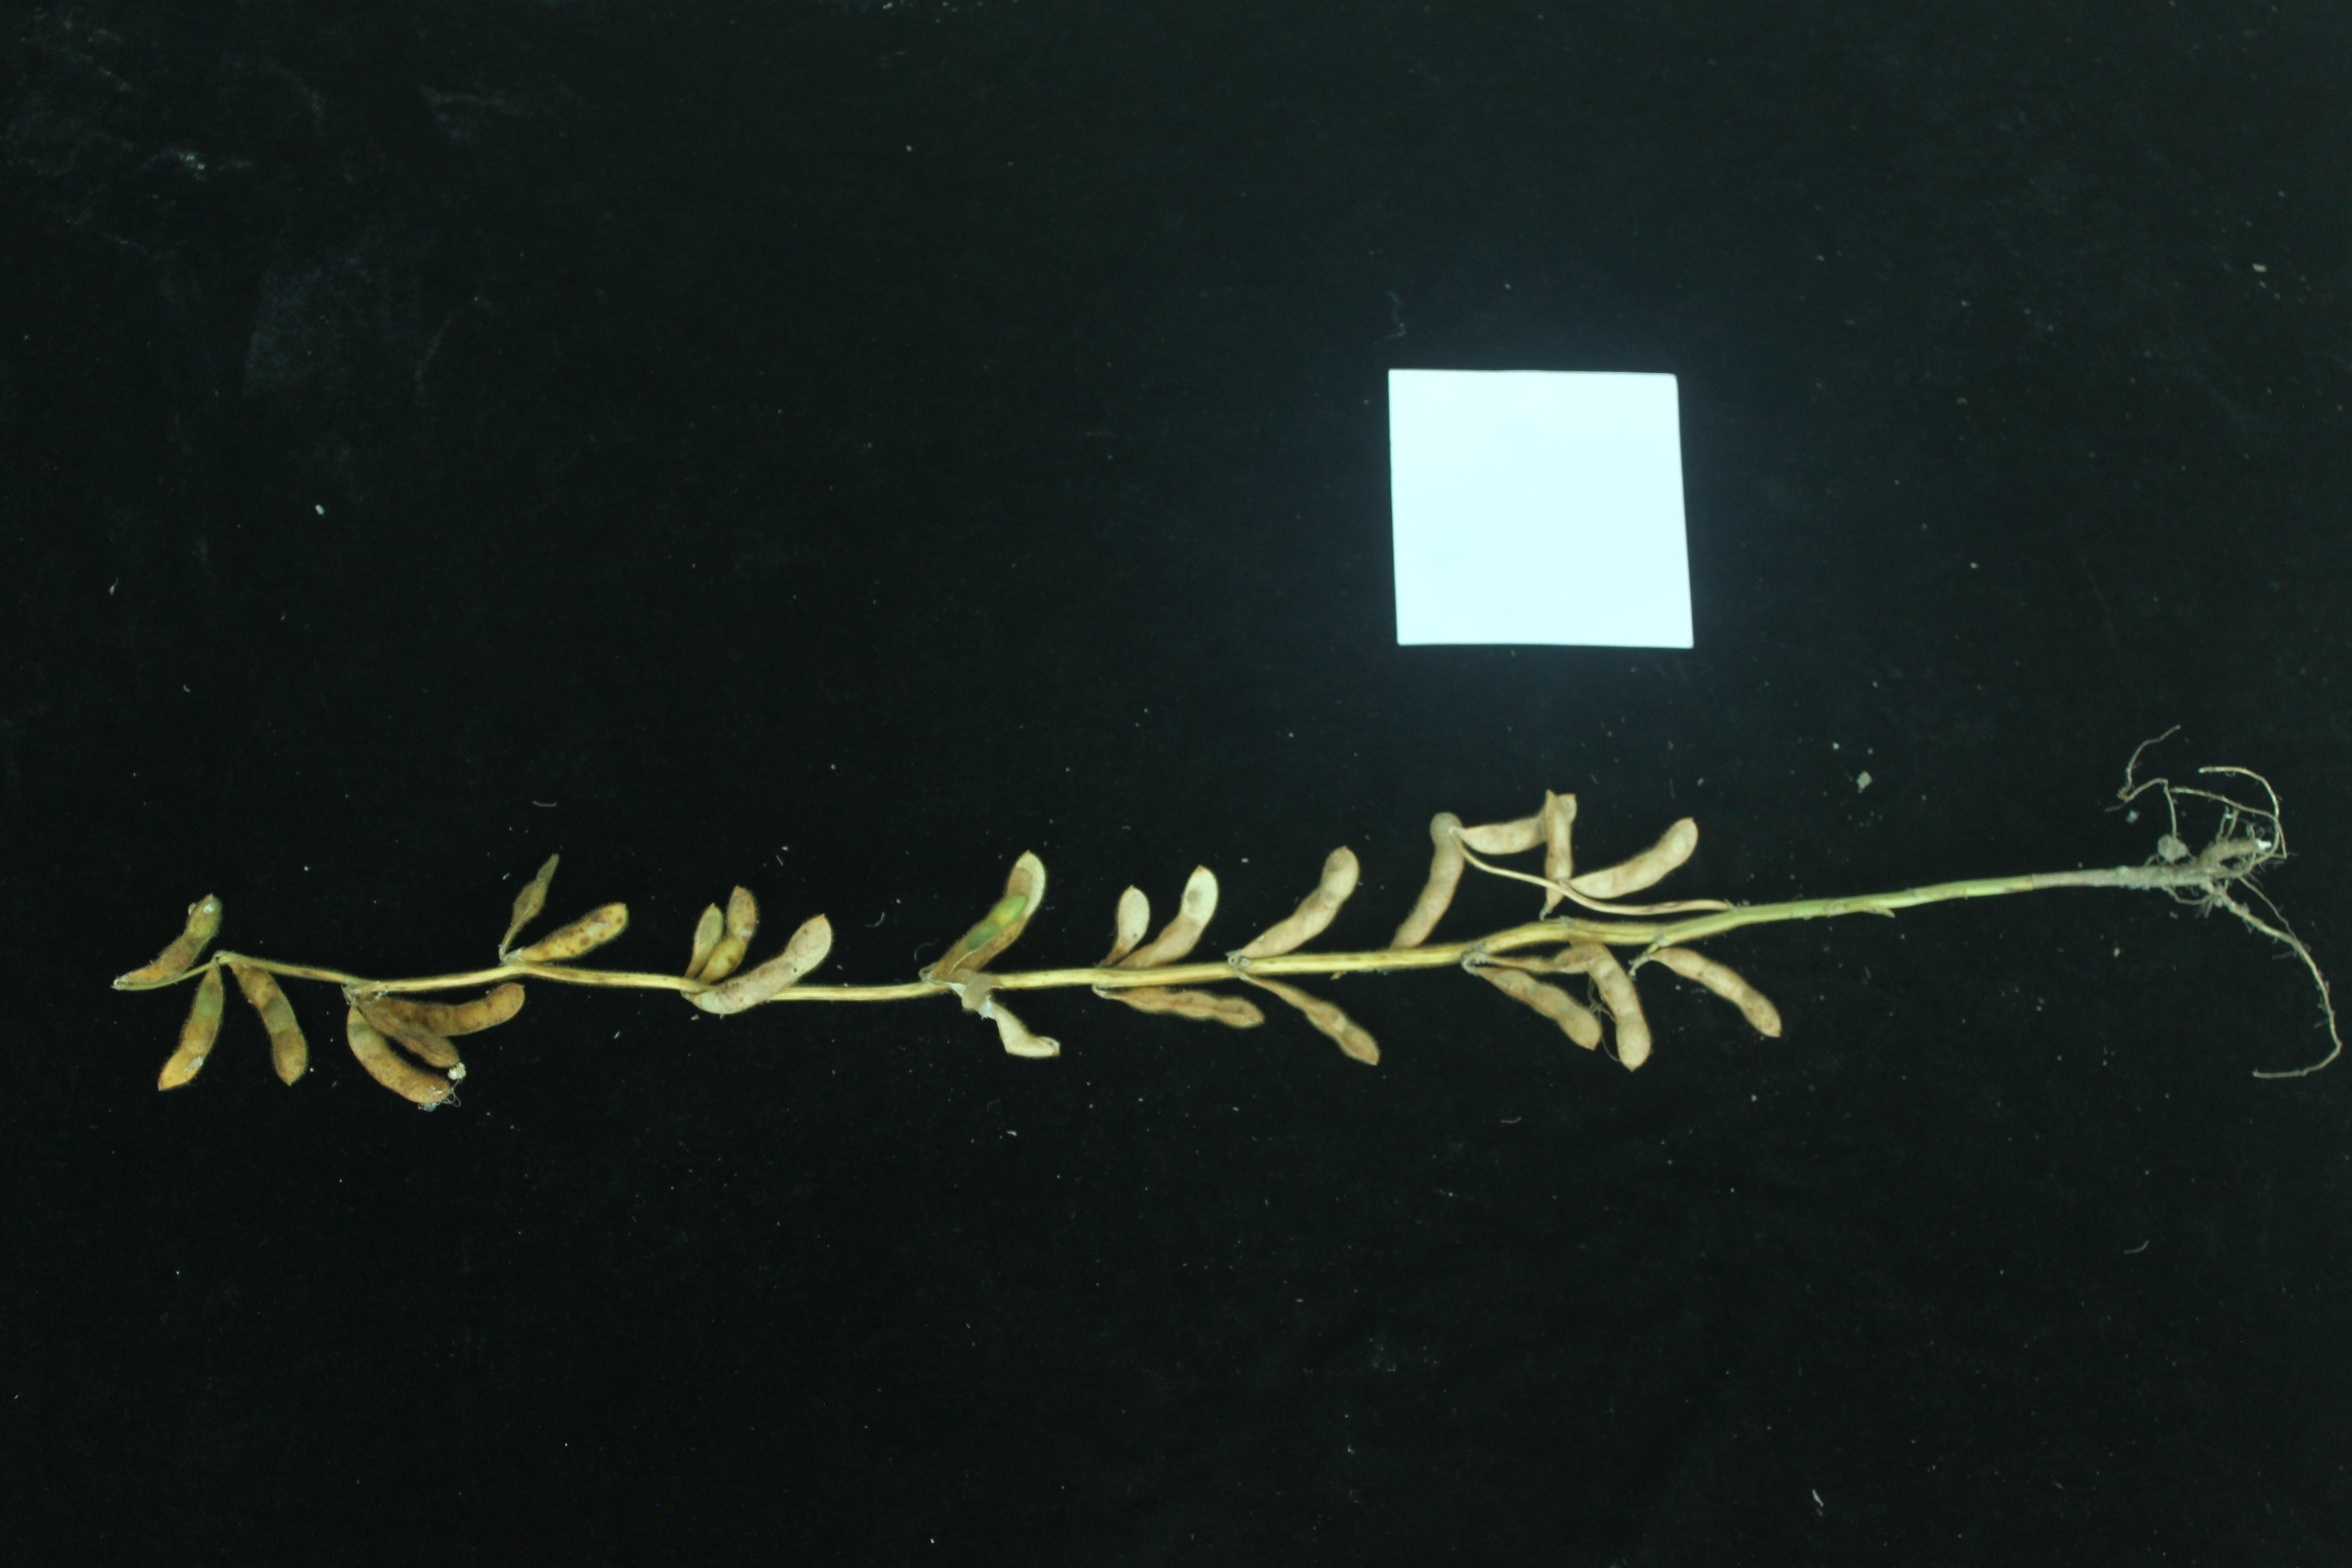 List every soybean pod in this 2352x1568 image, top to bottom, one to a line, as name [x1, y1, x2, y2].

soybean pod [1545, 791, 1571, 909]
soybean pod [1452, 794, 1576, 853]
soybean pod [1390, 813, 1463, 949]
soybean pod [1569, 818, 1697, 897]
soybean pod [1234, 848, 1358, 956]
soybean pod [929, 851, 1045, 978]
soybean pod [503, 853, 557, 948]
soybean pod [1114, 865, 1216, 969]
soybean pod [701, 886, 755, 980]
soybean pod [1102, 887, 1149, 964]
soybean pod [116, 894, 220, 983]
soybean pod [509, 904, 626, 960]
soybean pod [686, 905, 722, 976]
soybean pod [686, 916, 831, 1013]
soybean pod [1569, 934, 1650, 1070]
soybean pod [1480, 945, 1605, 973]
soybean pod [1645, 947, 1779, 1037]
soybean pod [221, 953, 305, 1085]
soybean pod [158, 956, 222, 1090]
soybean pod [1470, 966, 1599, 1049]
soybean pod [940, 968, 1060, 1057]
soybean pod [1243, 974, 1378, 1064]
soybean pod [370, 983, 523, 1034]
soybean pod [1099, 987, 1263, 1026]
soybean pod [348, 998, 449, 1105]
soybean pod [355, 999, 457, 1067]